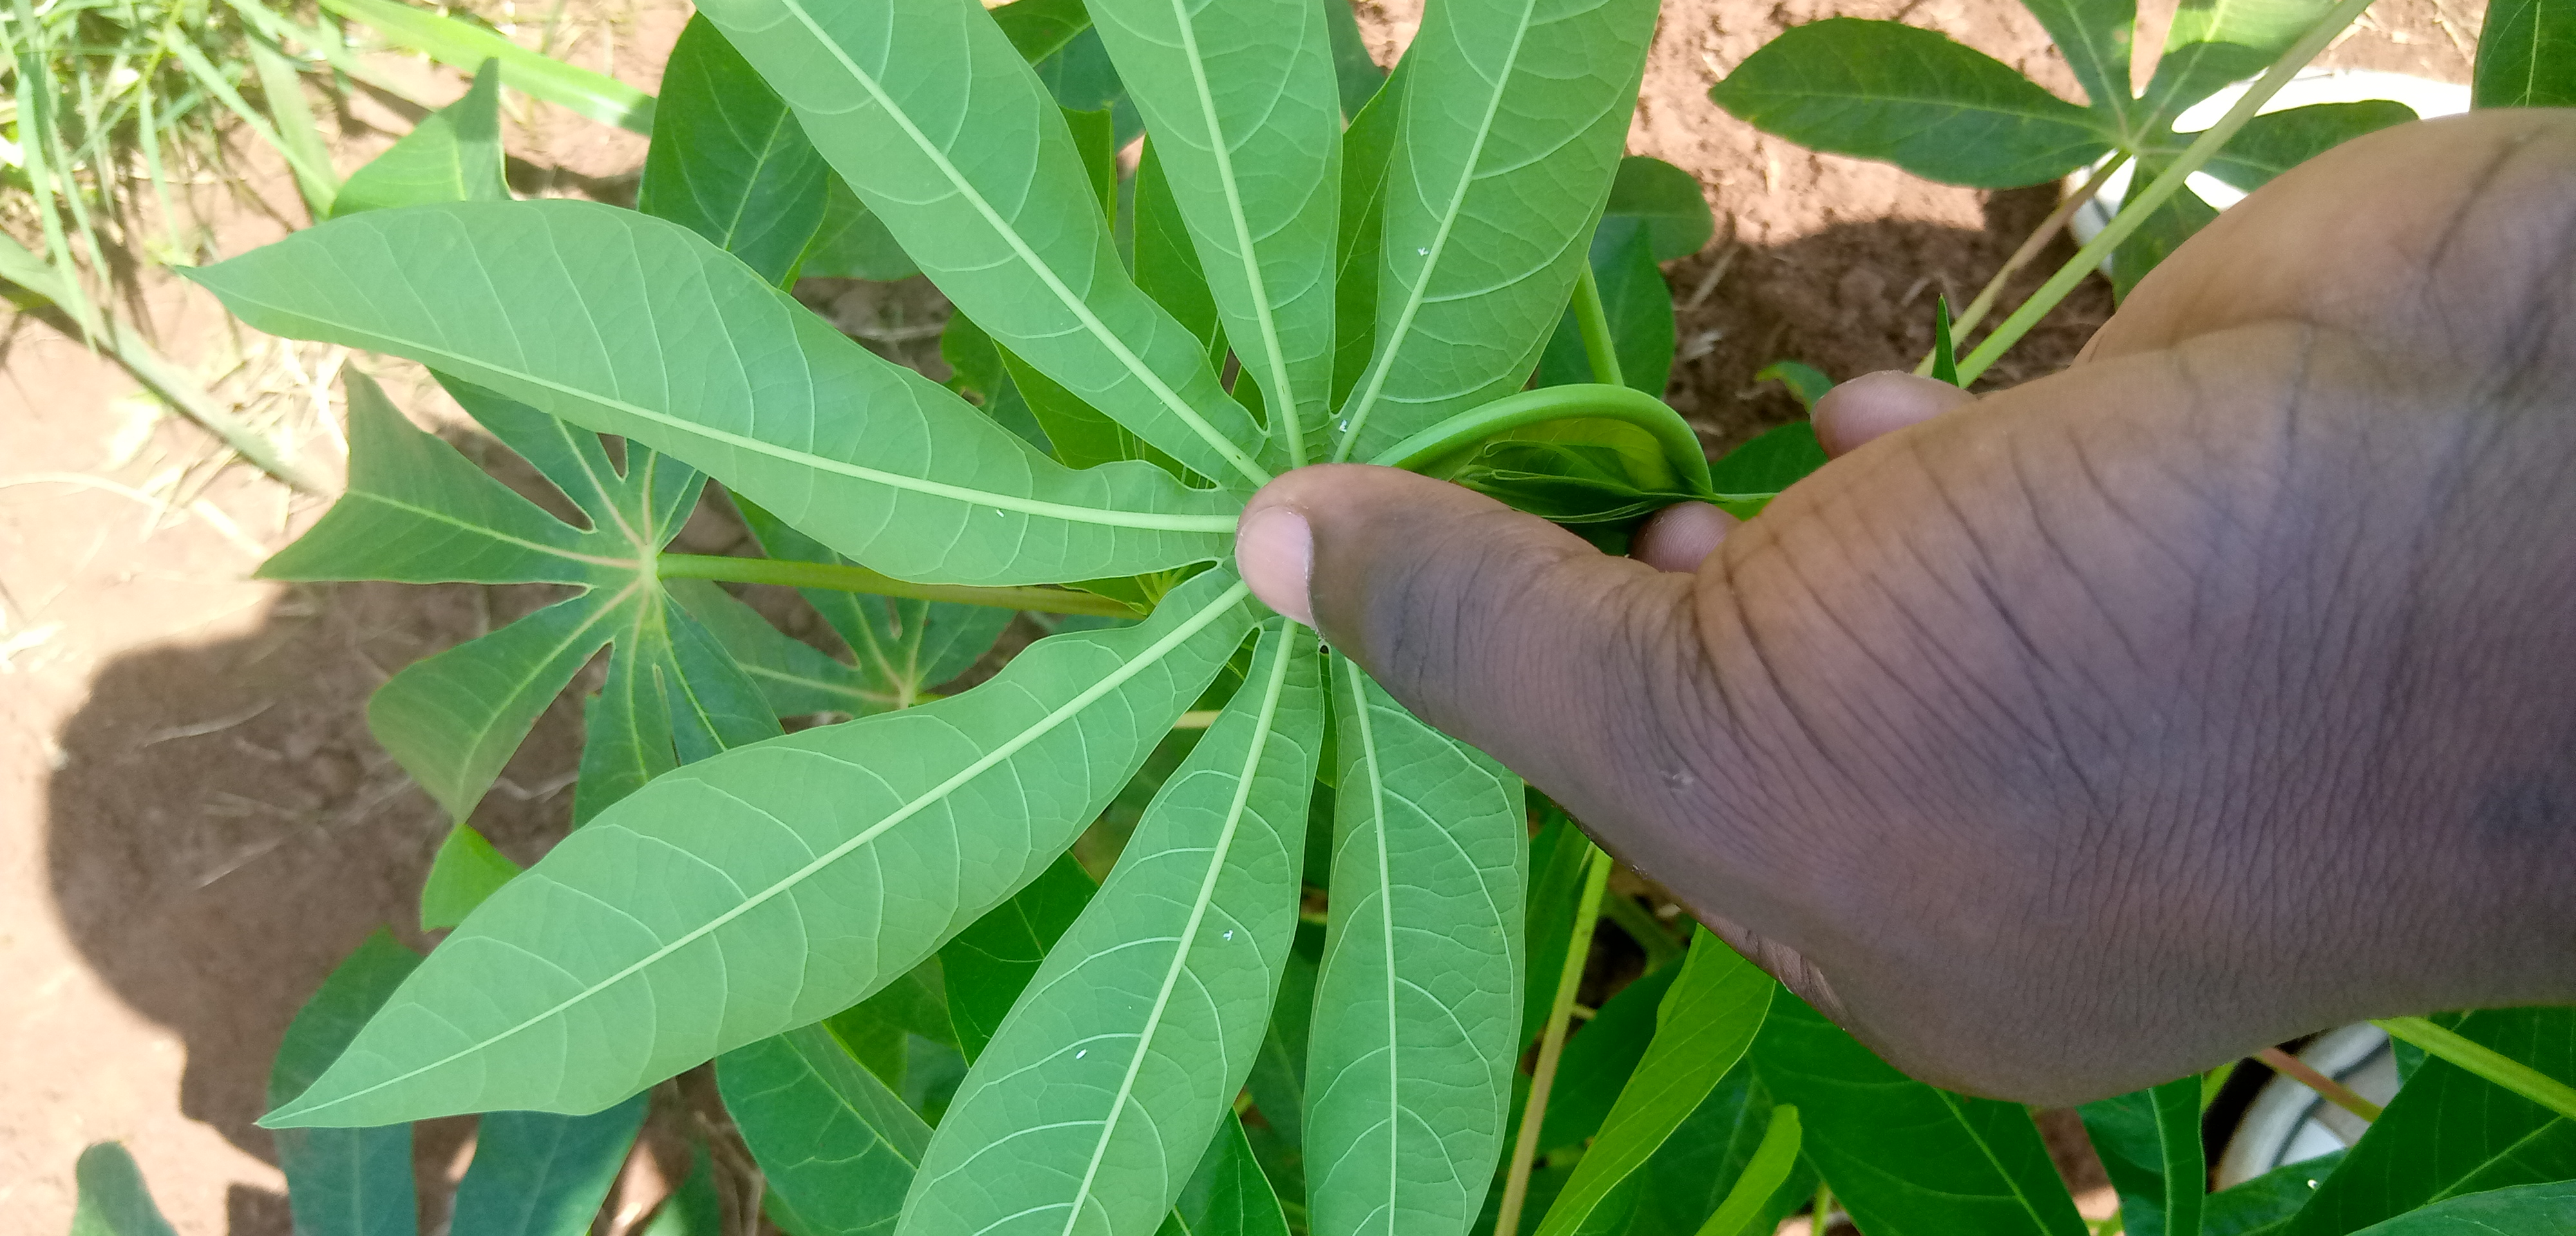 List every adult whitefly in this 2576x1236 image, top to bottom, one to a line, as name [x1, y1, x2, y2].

whitefly [1416, 244, 1430, 259]
whitefly [1336, 417, 1347, 435]
whitefly [994, 507, 1005, 518]
whitefly [1222, 927, 1235, 942]
whitefly [1074, 1047, 1088, 1061]